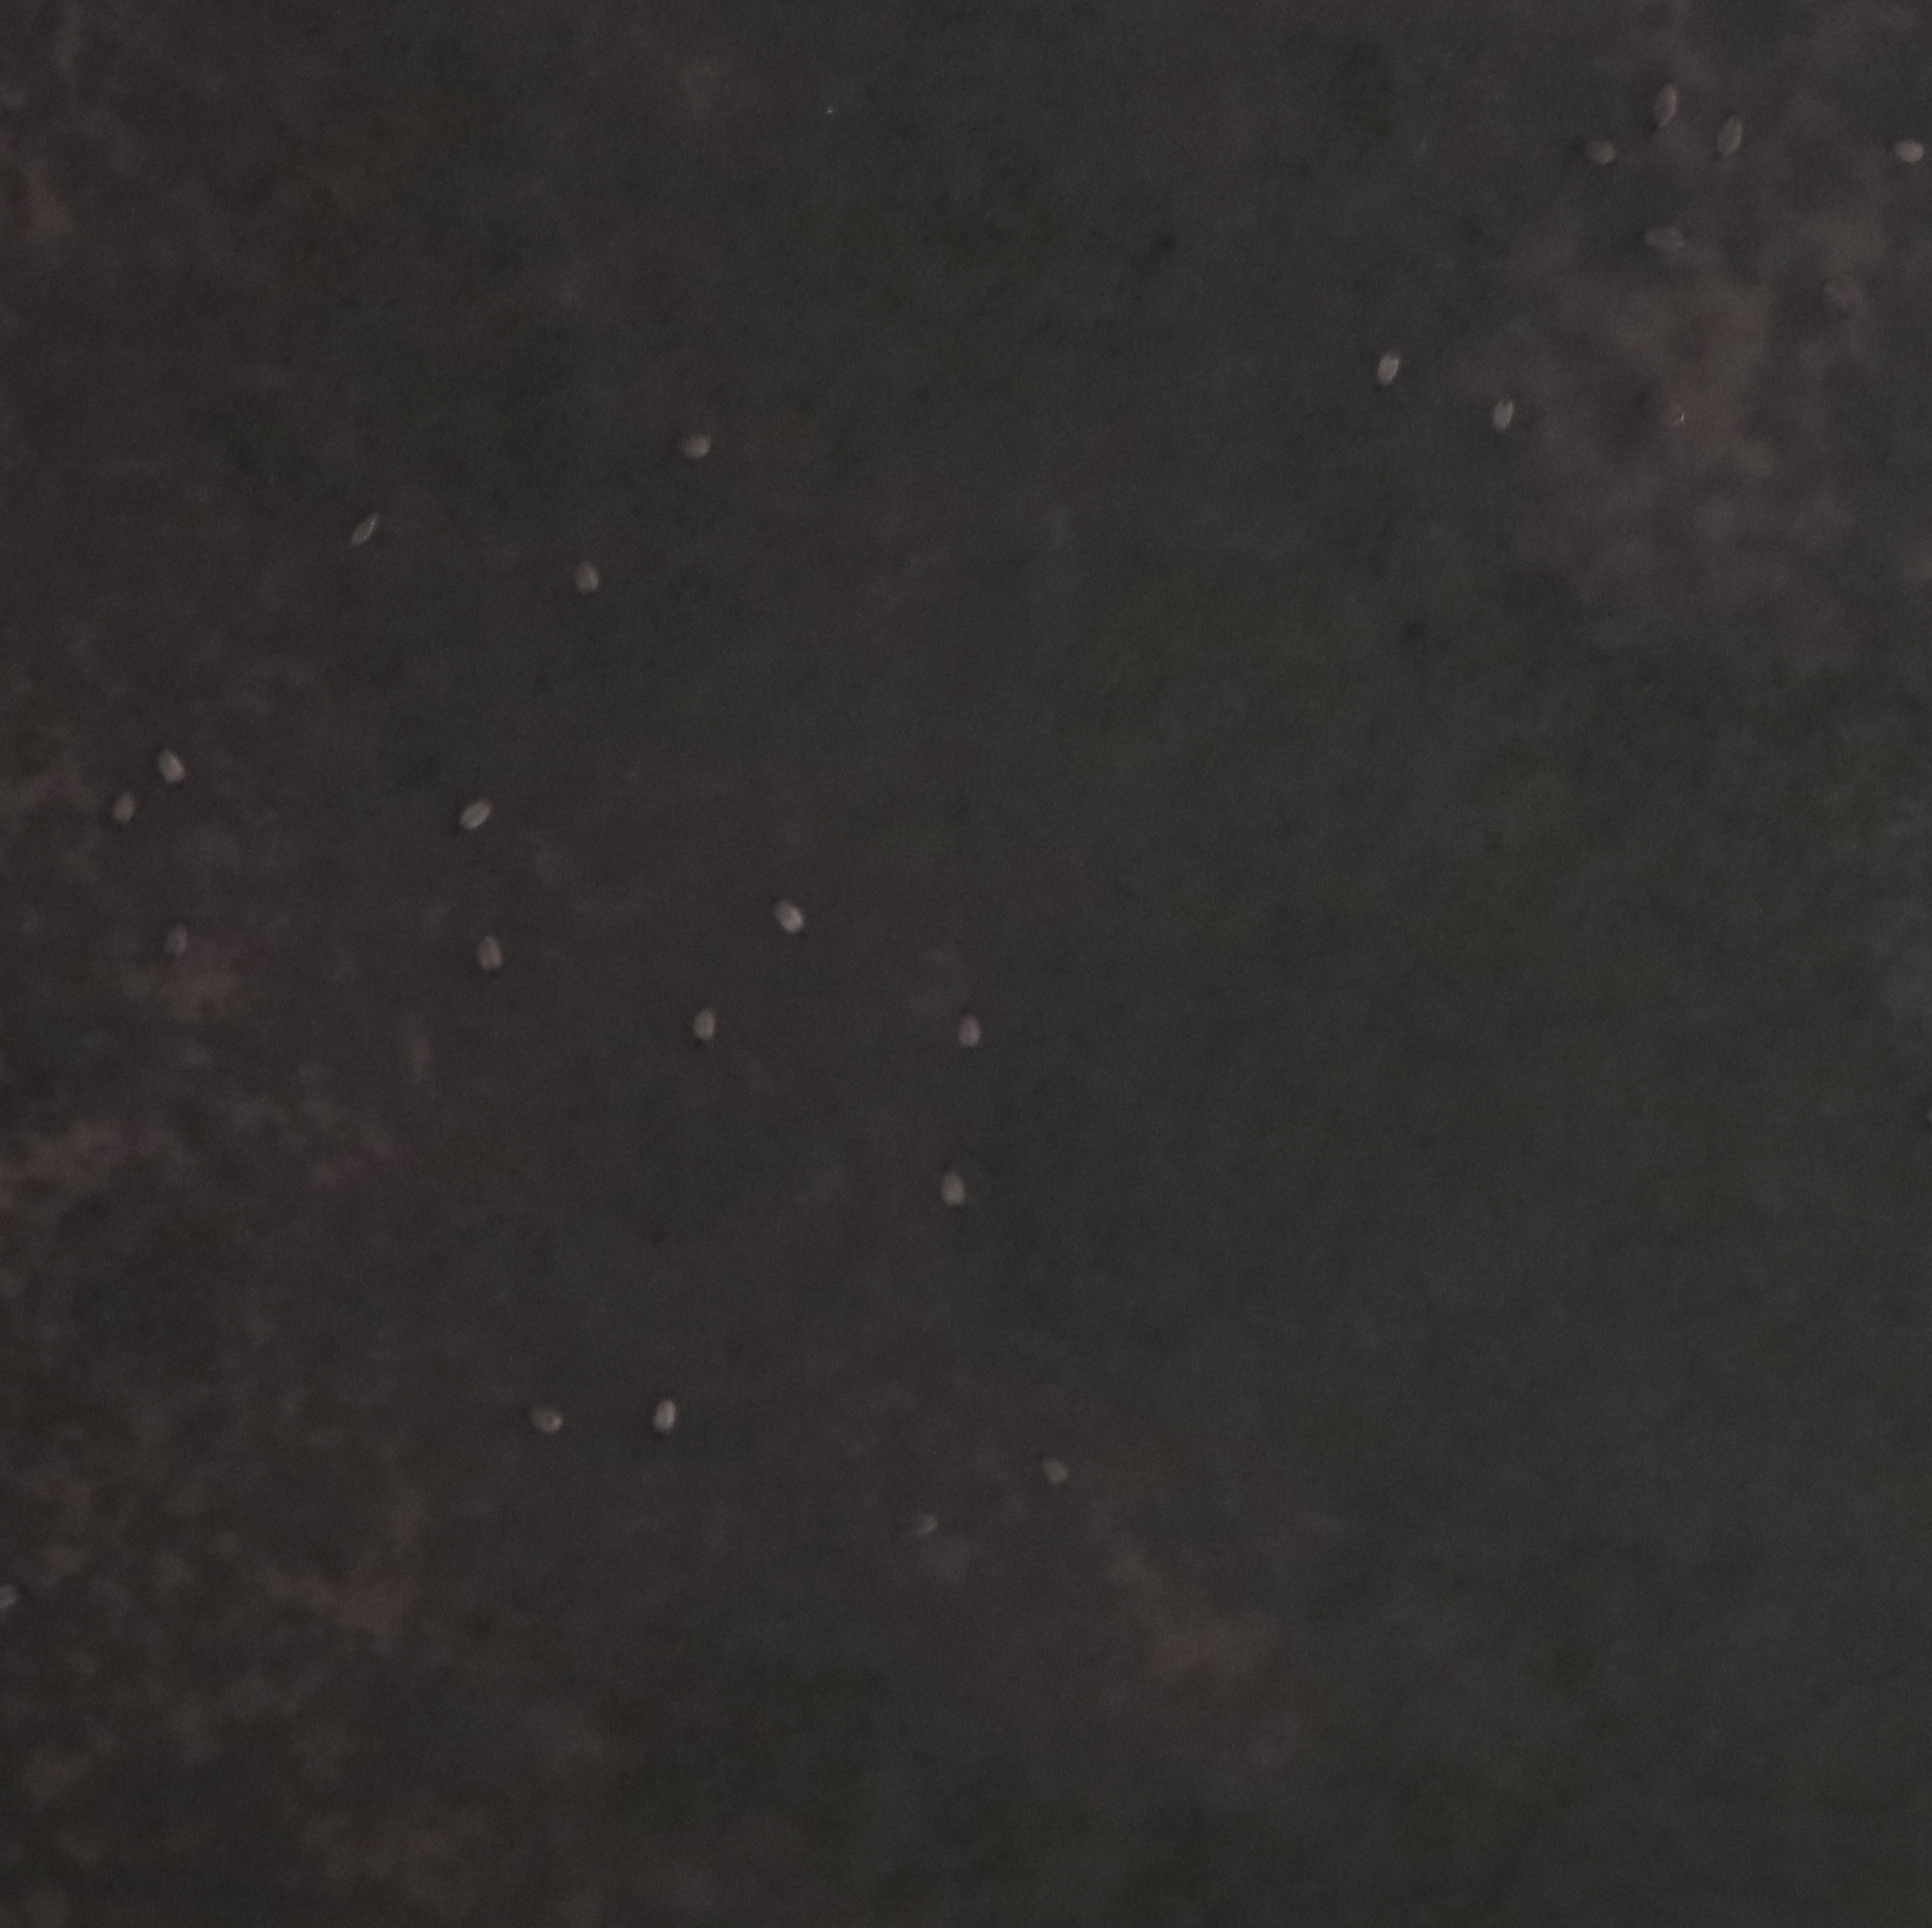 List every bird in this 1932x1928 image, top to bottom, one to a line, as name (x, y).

Canada goose (1662, 109)
Canada goose (1732, 138)
Canada goose (1901, 143)
Canada goose (1595, 150)
Canada goose (1662, 234)
Canada goose (1392, 368)
Canada goose (1503, 419)
Canada goose (695, 445)
Canada goose (361, 531)
Canada goose (590, 575)
Canada goose (170, 769)
Canada goose (120, 811)
Canada goose (478, 816)
Canada goose (794, 914)
Canada goose (177, 941)
Canada goose (492, 960)
Canada goose (703, 1017)
Canada goose (972, 1028)
Canada goose (956, 1200)
Canada goose (669, 1422)
Canada goose (555, 1423)
Canada goose (922, 1538)